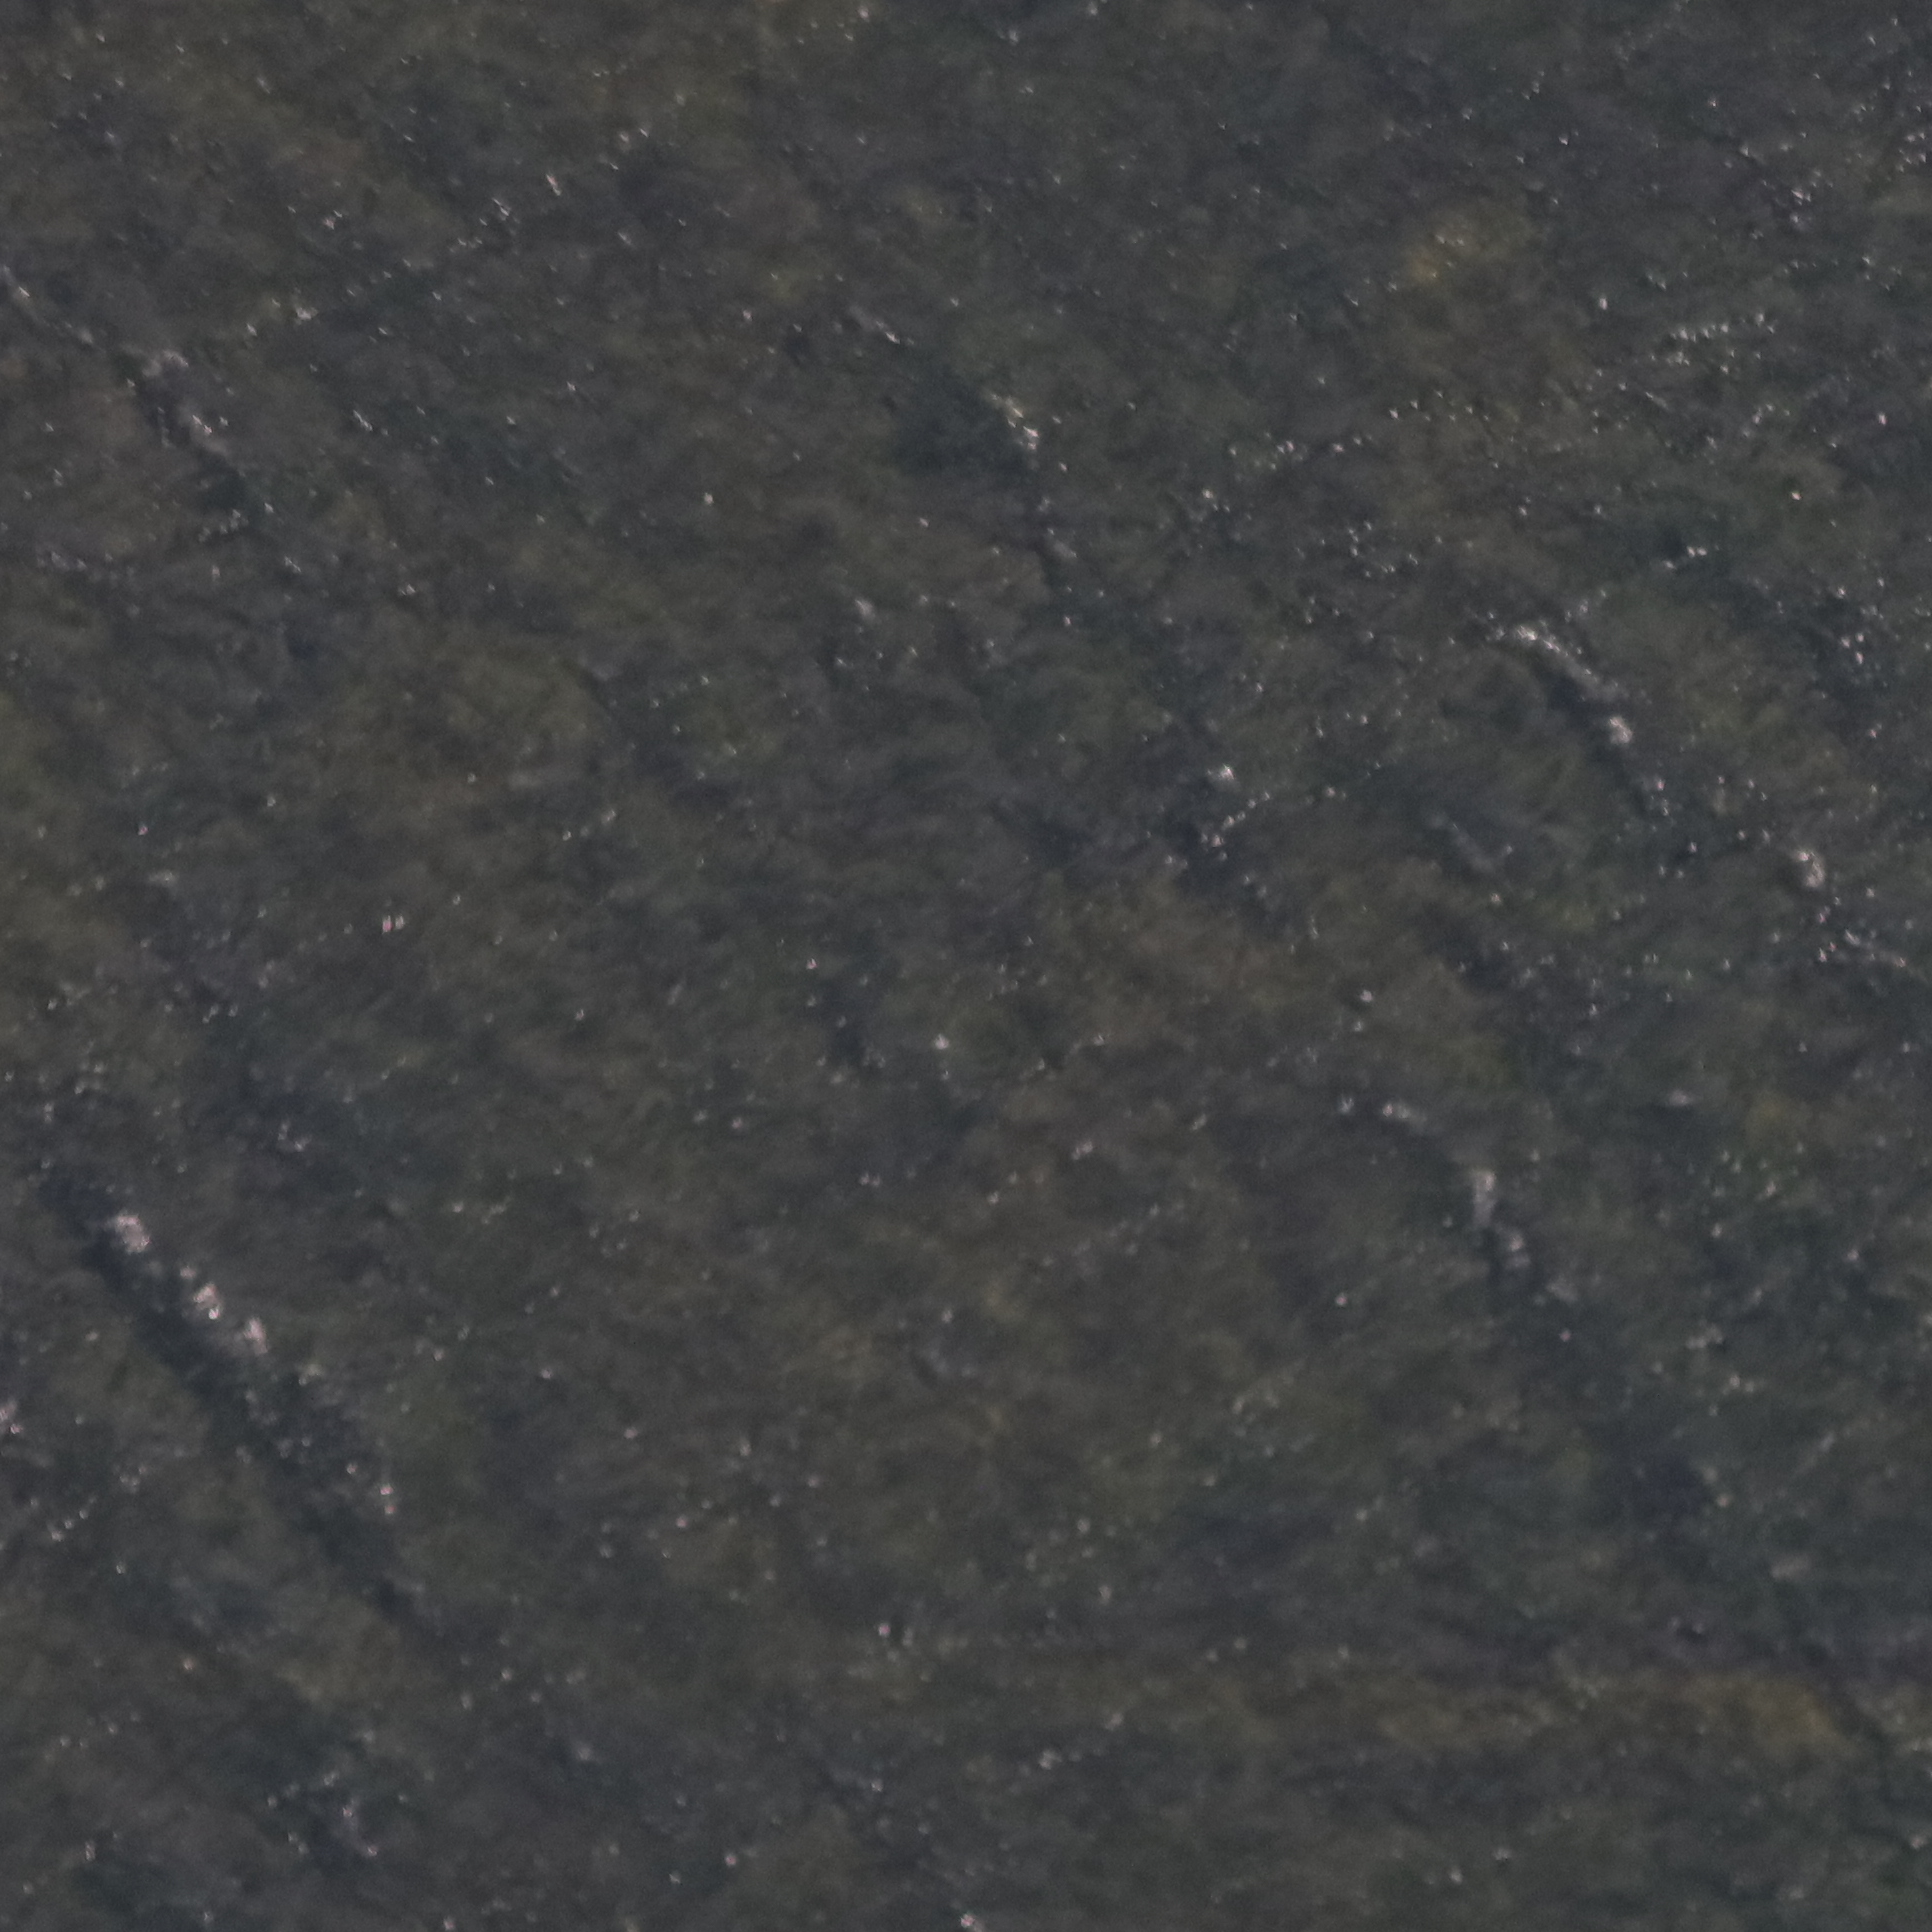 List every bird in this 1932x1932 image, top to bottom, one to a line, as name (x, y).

None